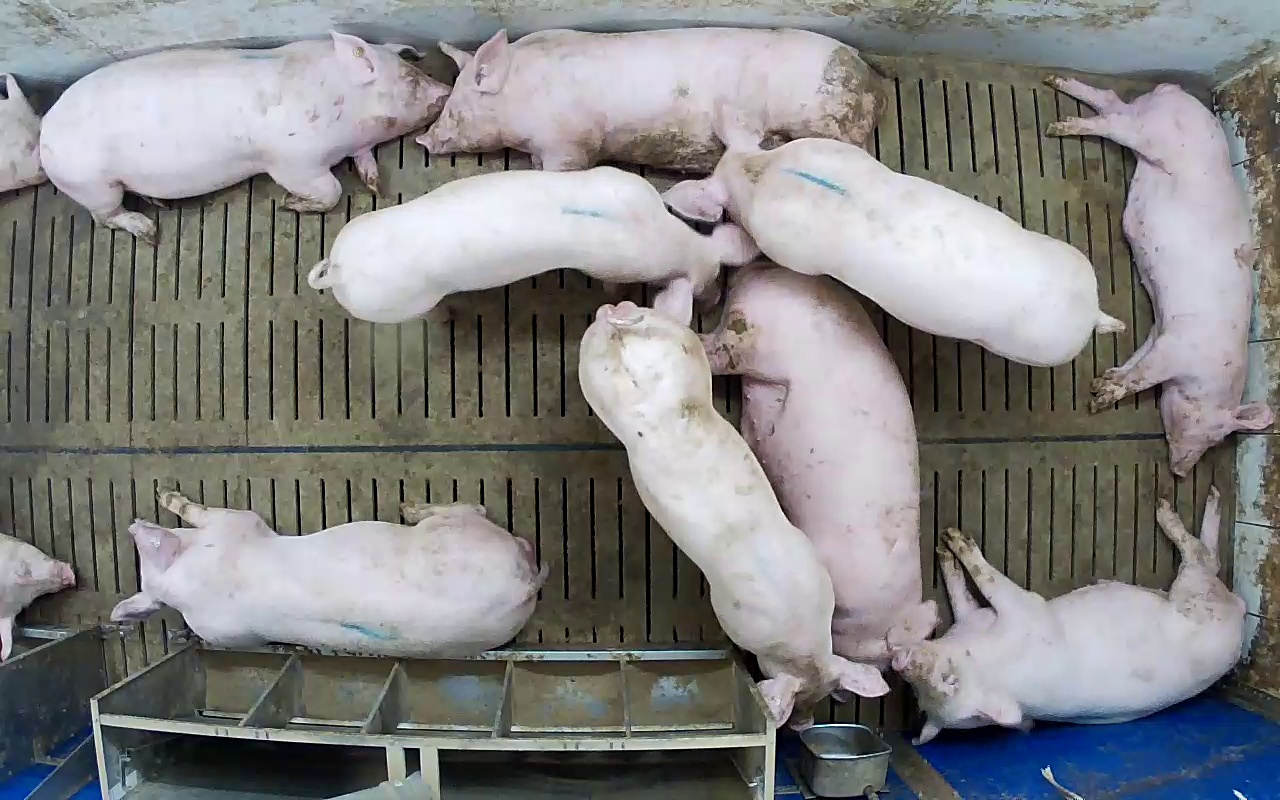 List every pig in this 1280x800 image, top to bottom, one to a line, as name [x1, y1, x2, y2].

pig [415, 25, 889, 173]
pig [38, 30, 453, 241]
pig [1, 69, 53, 196]
pig [1042, 72, 1275, 480]
pig [657, 98, 1127, 366]
pig [307, 164, 763, 324]
pig [695, 263, 940, 673]
pig [578, 302, 891, 733]
pig [889, 484, 1250, 744]
pig [109, 489, 551, 657]
pig [1, 529, 79, 660]